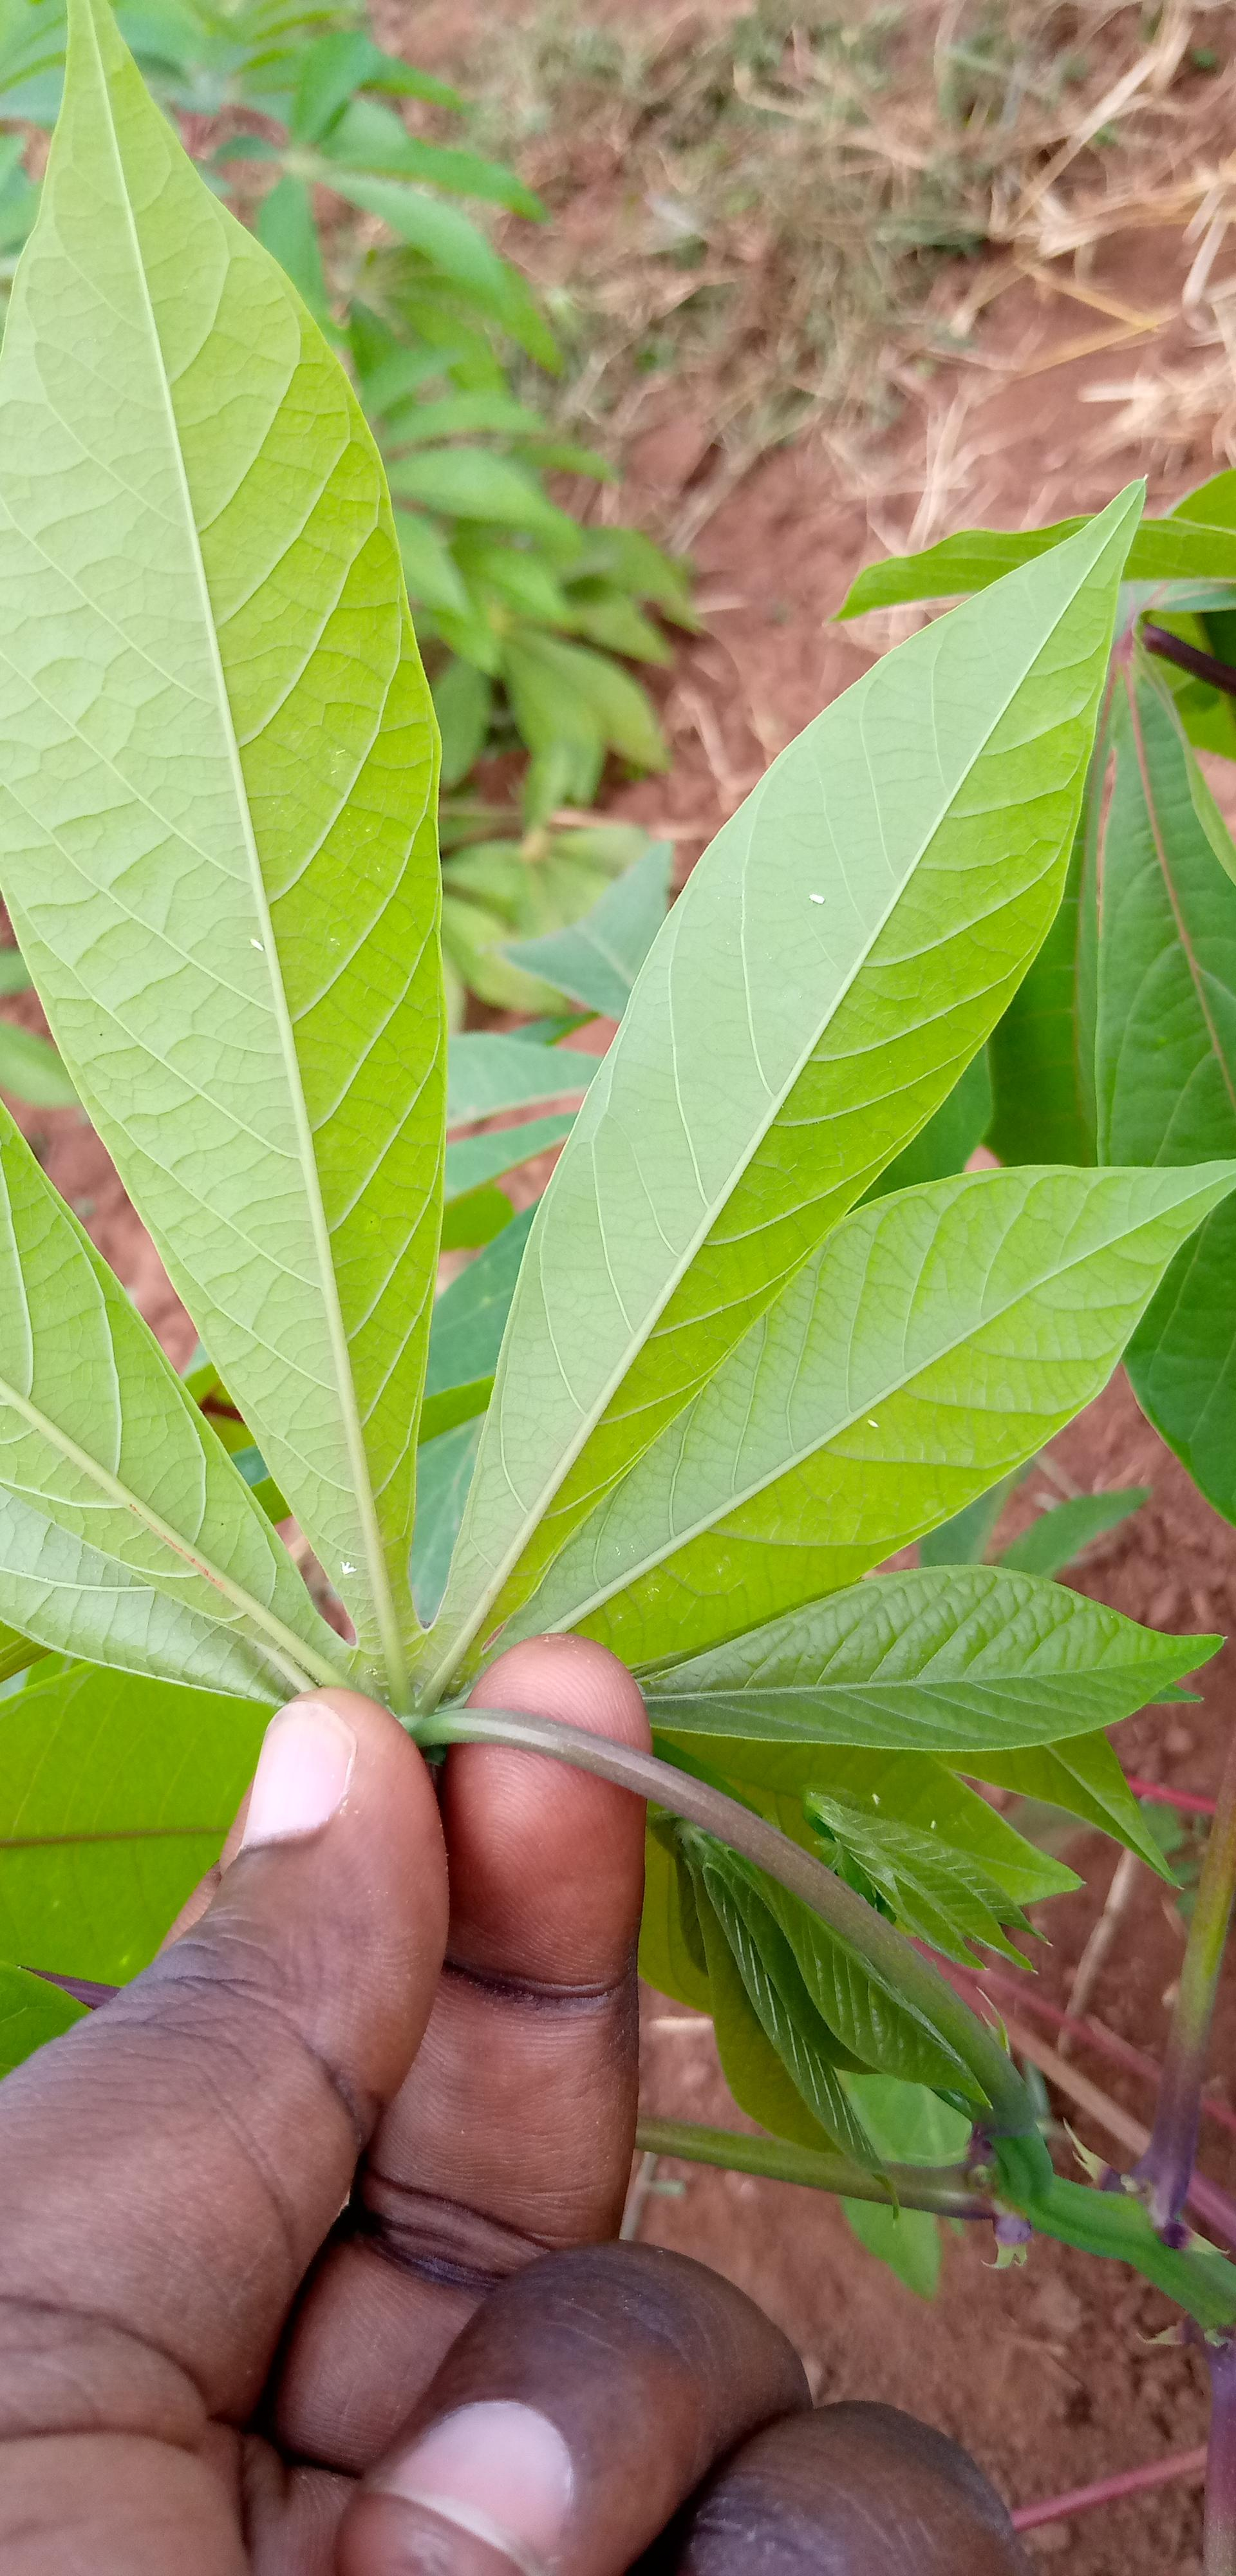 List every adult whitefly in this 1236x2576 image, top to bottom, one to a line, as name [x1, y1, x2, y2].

whitefly [807, 882, 832, 922]
whitefly [247, 932, 272, 966]
whitefly [856, 1410, 886, 1440]
whitefly [335, 1555, 364, 1588]
whitefly [862, 1784, 885, 1817]
whitefly [922, 1815, 942, 1836]